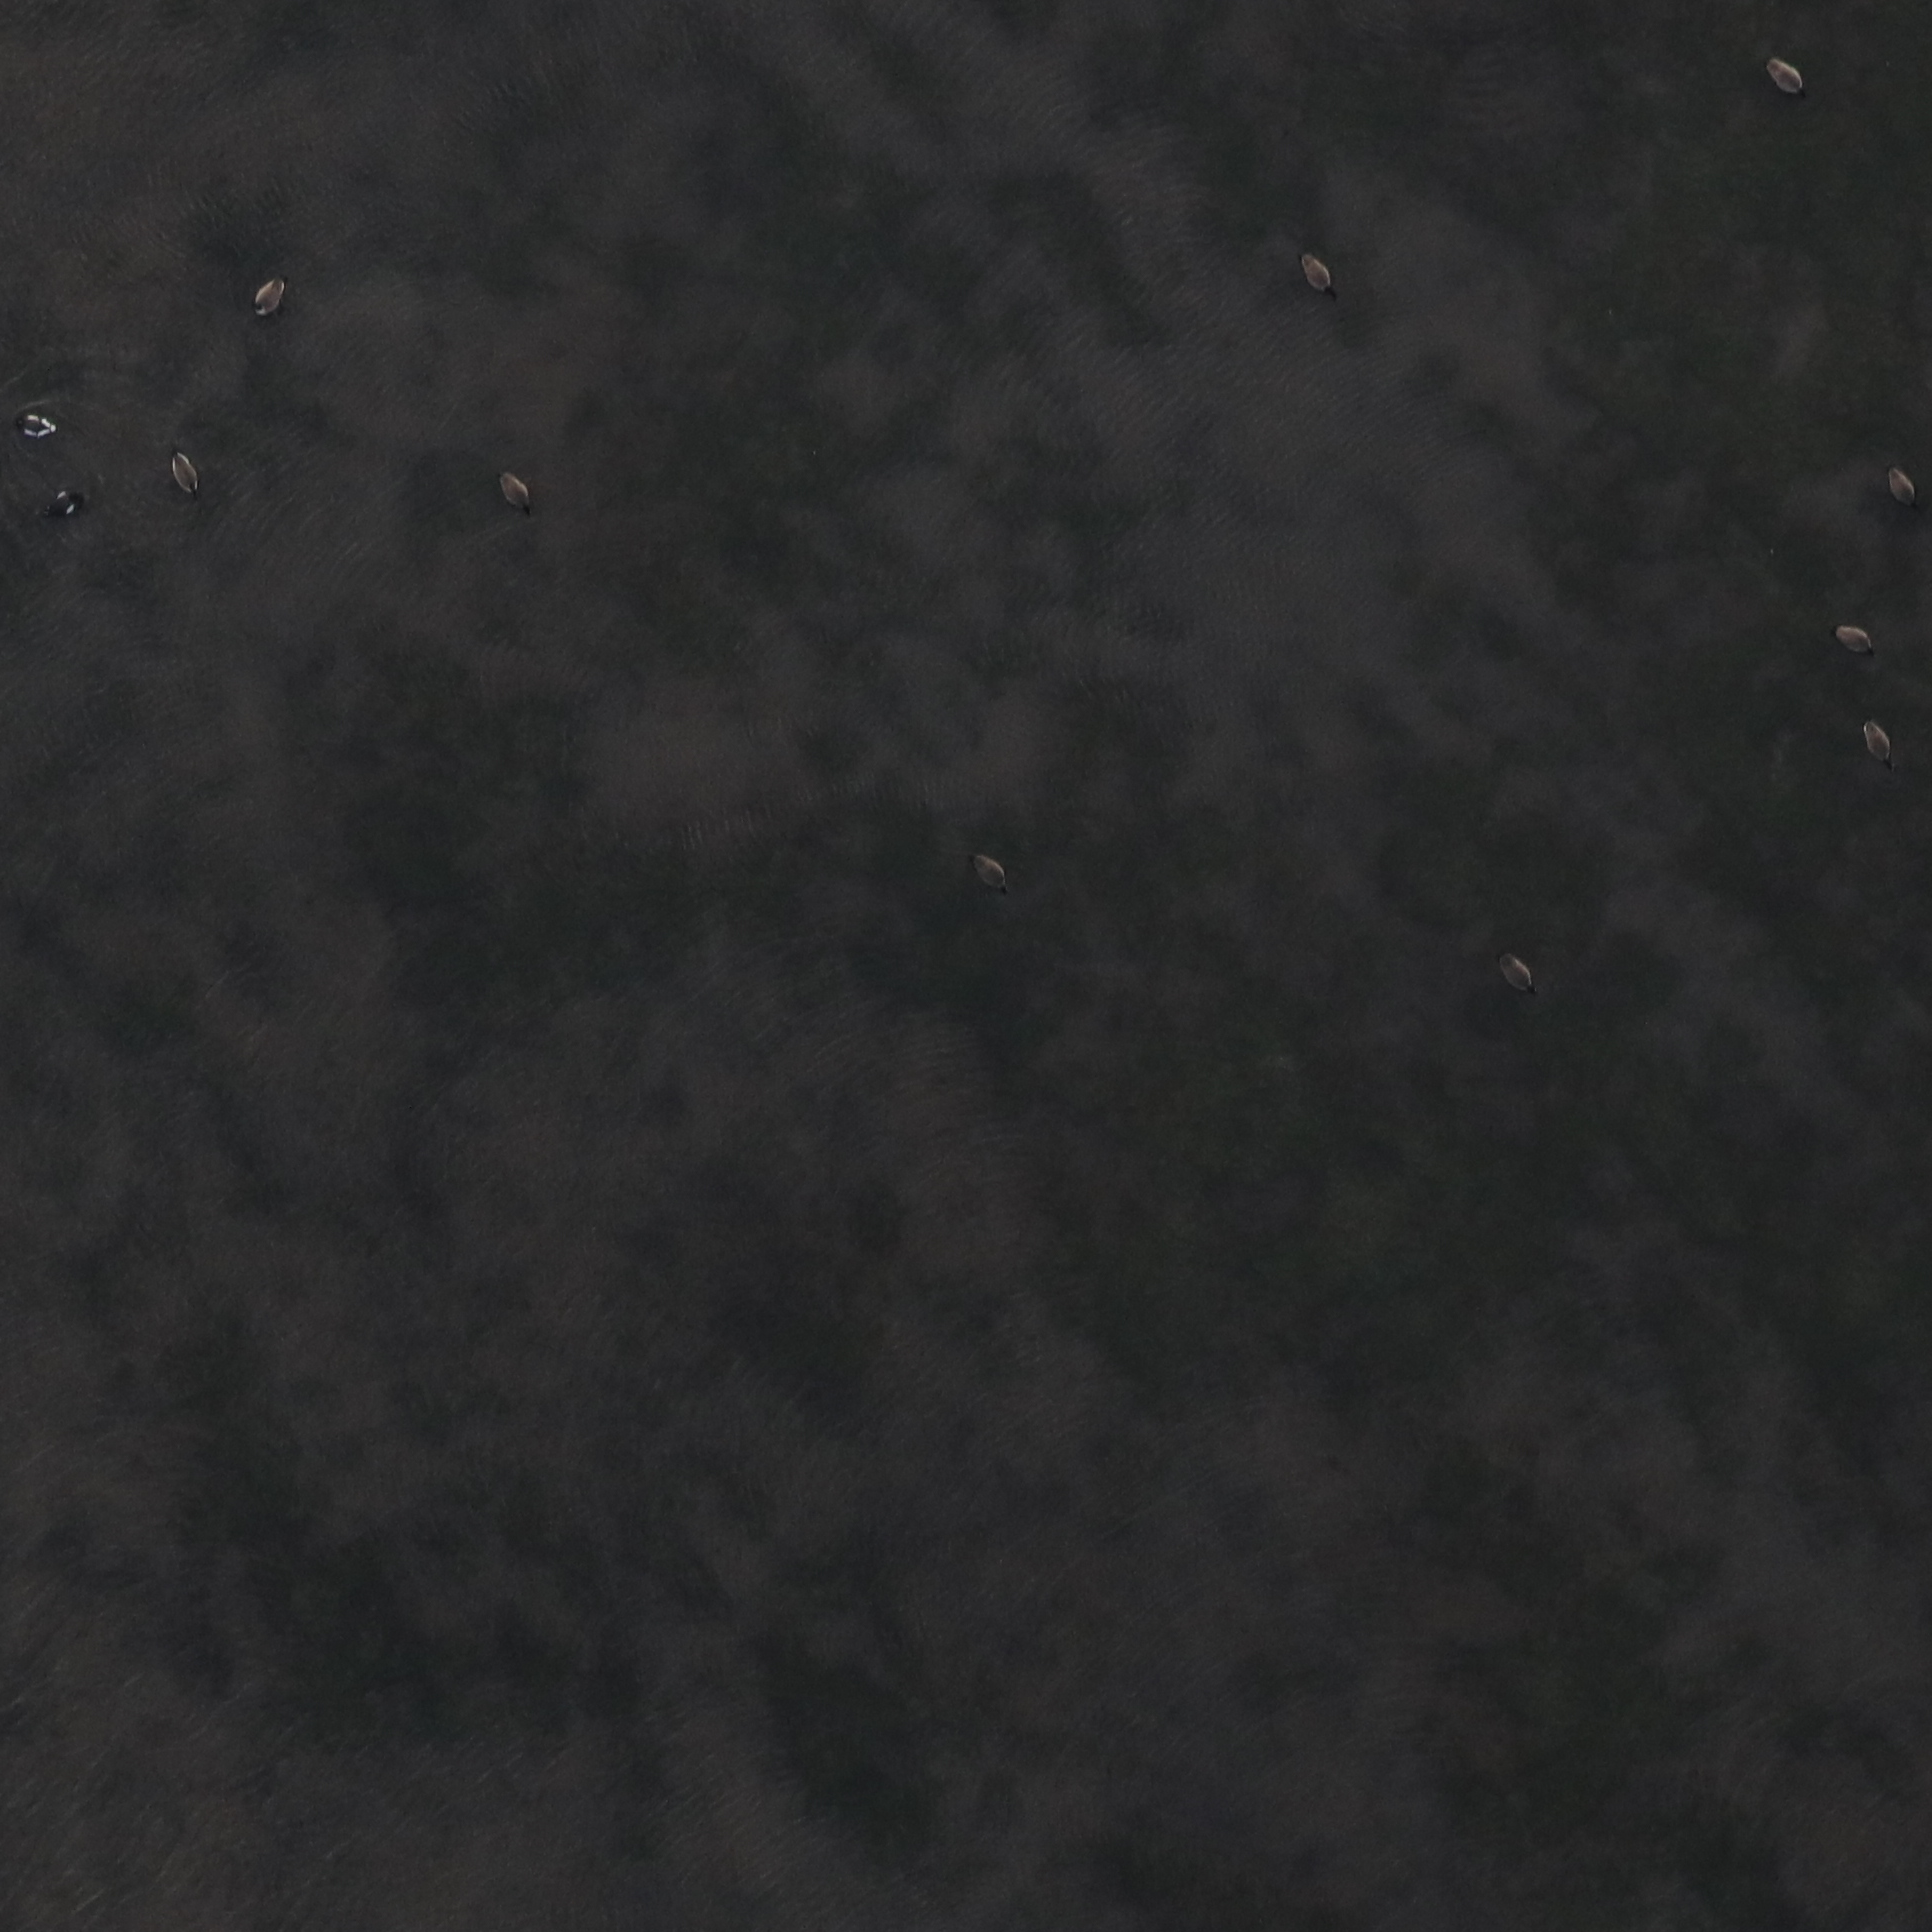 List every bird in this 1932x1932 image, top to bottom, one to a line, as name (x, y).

Canada goose (1782, 78)
Canada goose (1315, 273)
Canada goose (271, 297)
brant (35, 423)
Canada goose (187, 473)
Canada goose (1902, 488)
Canada goose (513, 492)
brant (62, 504)
Canada goose (1853, 638)
Canada goose (1879, 742)
Canada goose (989, 872)
Canada goose (1516, 971)